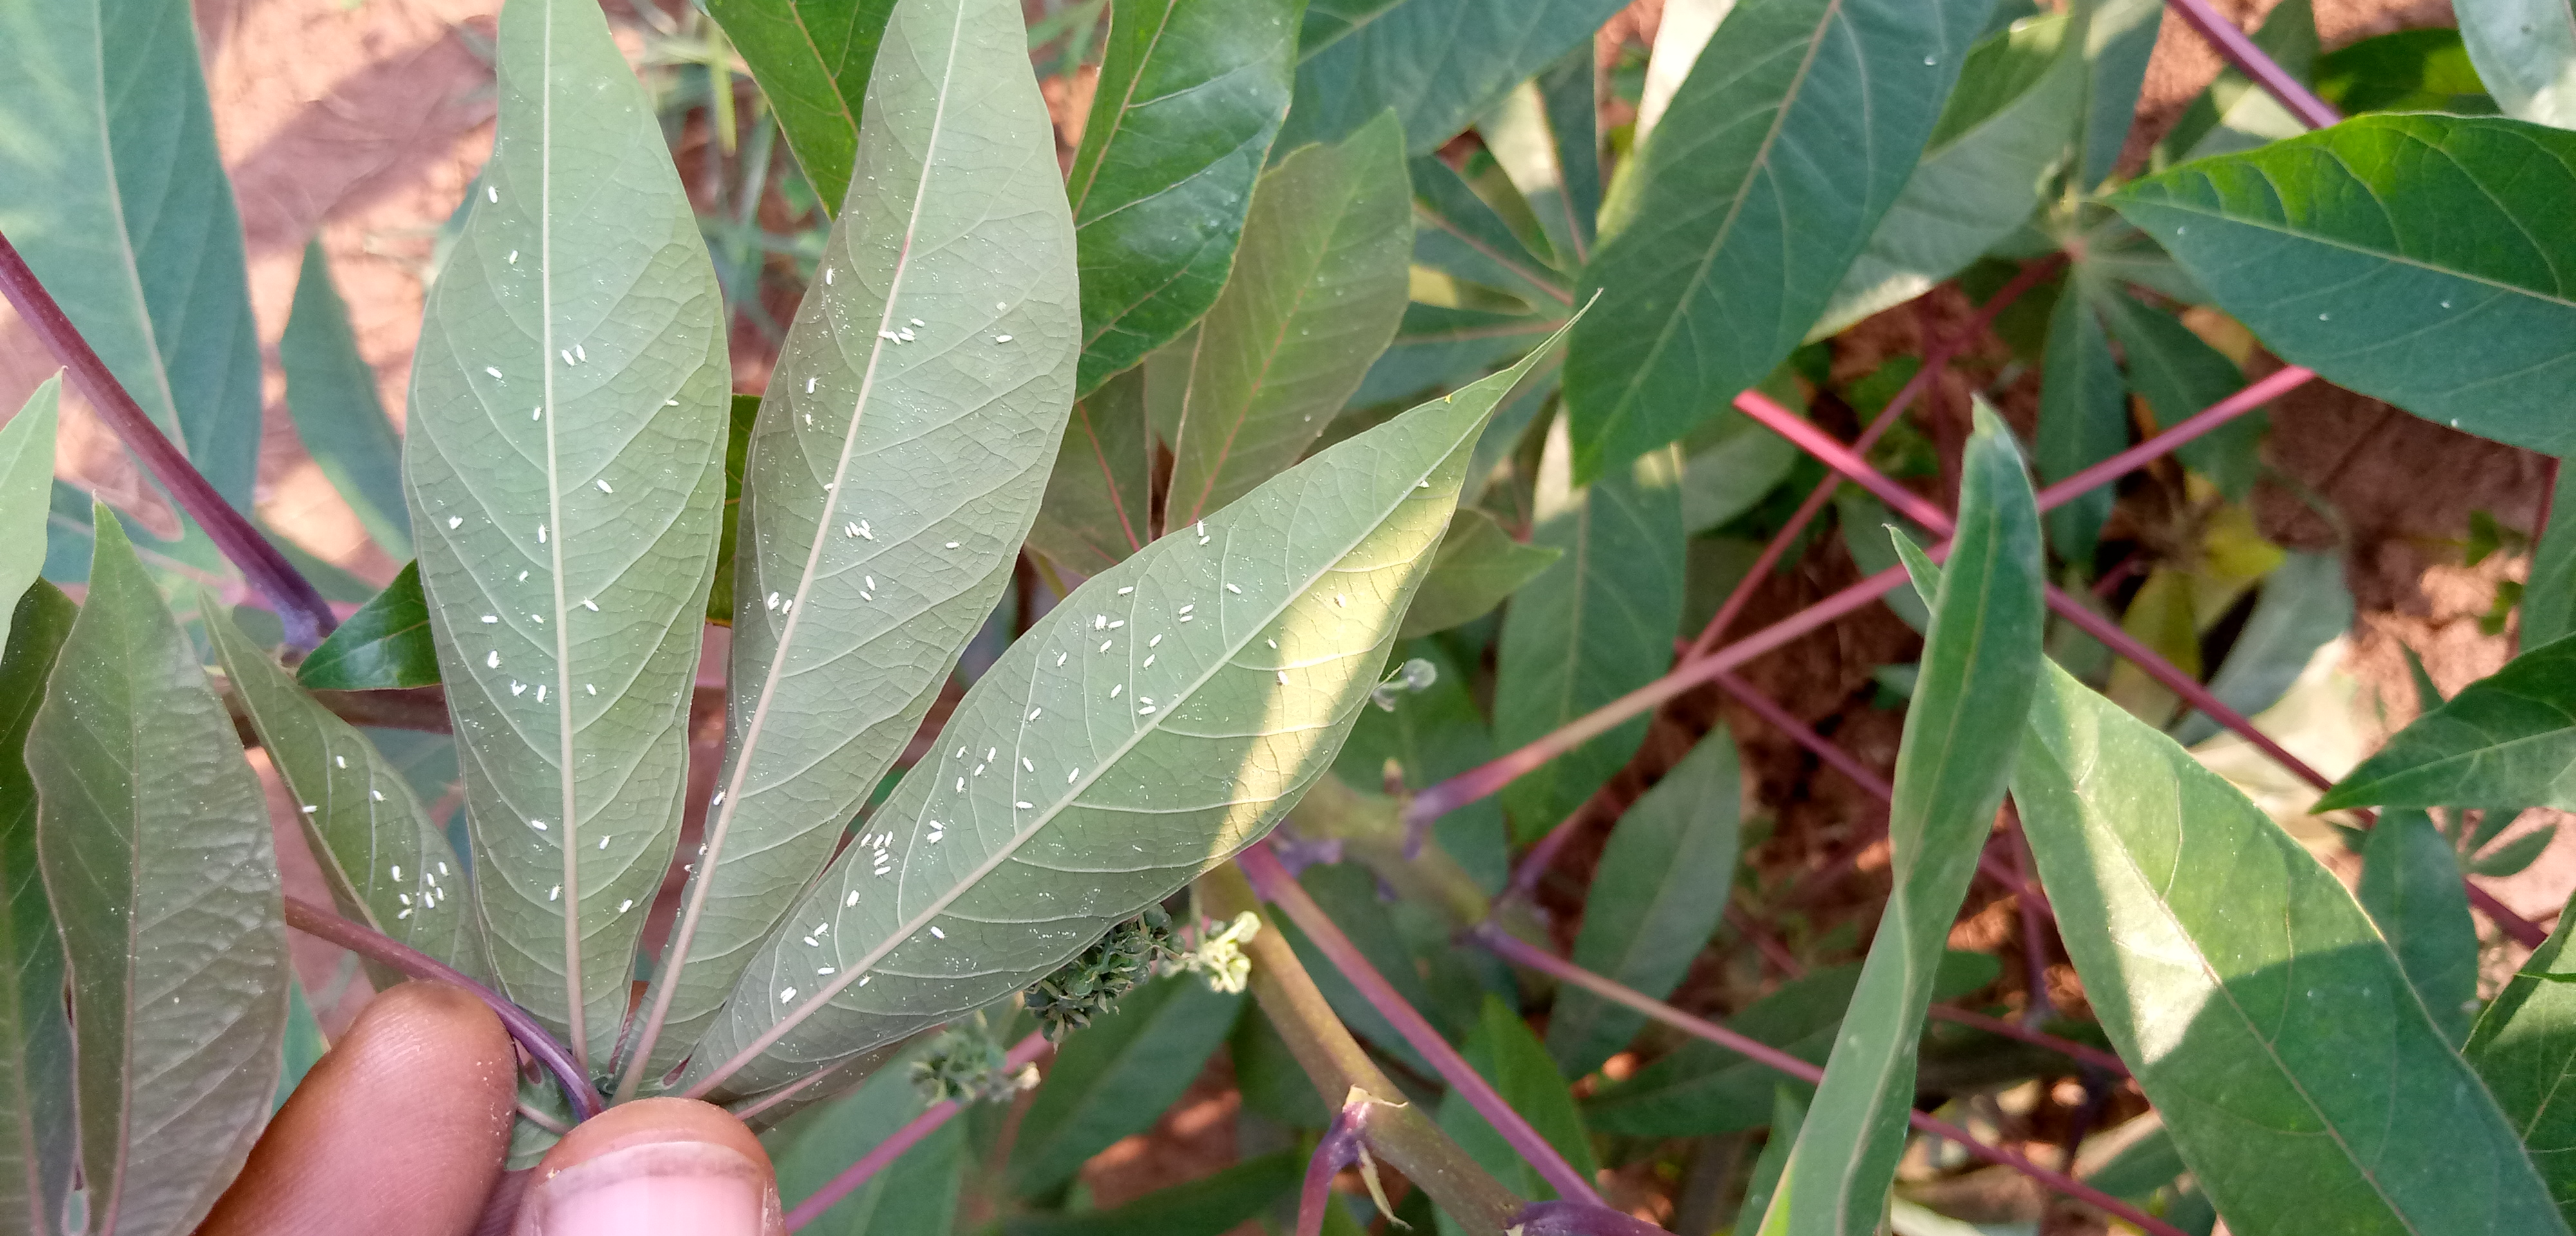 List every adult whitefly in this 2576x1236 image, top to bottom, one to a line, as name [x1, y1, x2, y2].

whitefly [486, 183, 502, 204]
whitefly [2174, 224, 2188, 238]
whitefly [507, 248, 521, 267]
whitefly [824, 265, 835, 288]
whitefly [2438, 300, 2454, 310]
whitefly [2316, 310, 2332, 324]
whitefly [908, 316, 925, 328]
whitefly [900, 326, 917, 336]
whitefly [877, 330, 891, 339]
whitefly [890, 330, 904, 347]
whitefly [993, 331, 1015, 345]
whitefly [898, 332, 914, 342]
whitefly [575, 344, 587, 364]
whitefly [561, 348, 576, 367]
whitefly [484, 365, 505, 380]
whitefly [806, 374, 819, 397]
whitefly [663, 397, 684, 411]
whitefly [531, 402, 544, 422]
whitefly [804, 411, 814, 427]
whitefly [2448, 417, 2460, 429]
whitefly [595, 478, 614, 495]
whitefly [1417, 478, 1431, 491]
whitefly [822, 482, 835, 491]
whitefly [449, 514, 457, 525]
whitefly [451, 517, 463, 531]
whitefly [1195, 518, 1206, 536]
whitefly [860, 518, 871, 530]
whitefly [849, 520, 860, 536]
whitefly [536, 521, 551, 545]
whitefly [844, 525, 853, 539]
whitefly [858, 527, 874, 543]
whitefly [1198, 534, 1212, 548]
whitefly [943, 538, 962, 552]
whitefly [517, 569, 529, 585]
whitefly [865, 573, 876, 591]
whitefly [1225, 581, 1242, 595]
whitefly [1114, 584, 1135, 595]
whitefly [858, 589, 874, 603]
whitefly [1334, 590, 1347, 608]
whitefly [768, 592, 779, 606]
whitefly [580, 595, 601, 613]
whitefly [782, 598, 793, 616]
whitefly [770, 599, 781, 613]
whitefly [1177, 604, 1193, 613]
whitefly [529, 613, 546, 624]
whitefly [1094, 613, 1102, 631]
whitefly [1101, 613, 1107, 628]
whitefly [479, 614, 500, 626]
whitefly [1178, 614, 1195, 623]
whitefly [1108, 619, 1124, 630]
whitefly [1148, 632, 1163, 648]
whitefly [1266, 635, 1278, 649]
whitefly [1099, 638, 1114, 655]
whitefly [487, 650, 498, 669]
whitefly [1054, 650, 1069, 668]
whitefly [1142, 653, 1157, 669]
whitefly [493, 658, 500, 669]
whitefly [1276, 667, 1292, 687]
whitefly [509, 677, 528, 697]
whitefly [536, 682, 549, 704]
whitefly [585, 682, 600, 697]
whitefly [1109, 682, 1122, 701]
whitefly [1138, 695, 1155, 706]
whitefly [1138, 705, 1157, 716]
whitefly [1027, 706, 1045, 724]
whitefly [954, 743, 968, 759]
whitefly [986, 745, 998, 765]
whitefly [334, 753, 348, 770]
whitefly [1021, 755, 1036, 775]
whitefly [973, 763, 986, 777]
whitefly [1066, 765, 1079, 785]
whitefly [954, 776, 967, 794]
whitefly [371, 787, 385, 803]
whitefly [712, 789, 727, 807]
whitefly [1015, 800, 1035, 810]
whitefly [299, 803, 320, 815]
whitefly [529, 816, 551, 832]
whitefly [928, 819, 945, 830]
whitefly [884, 830, 894, 846]
whitefly [926, 830, 945, 844]
whitefly [597, 832, 613, 851]
whitefly [861, 832, 871, 847]
whitefly [873, 834, 884, 850]
whitefly [697, 841, 709, 856]
whitefly [873, 848, 886, 858]
whitefly [873, 853, 889, 868]
whitefly [438, 861, 452, 877]
whitefly [683, 861, 695, 873]
whitefly [391, 863, 403, 883]
whitefly [873, 865, 895, 878]
whitefly [426, 871, 439, 888]
whitefly [549, 883, 563, 902]
whitefly [435, 886, 446, 903]
whitefly [846, 889, 856, 908]
whitefly [424, 890, 436, 910]
whitefly [399, 892, 413, 906]
whitefly [851, 892, 859, 907]
whitefly [617, 897, 634, 916]
whitefly [397, 906, 414, 921]
whitefly [814, 921, 830, 938]
whitefly [930, 926, 946, 940]
whitefly [802, 935, 820, 948]
whitefly [816, 965, 837, 977]
whitefly [858, 975, 871, 988]
whitefly [781, 986, 793, 998]
whitefly [782, 989, 798, 1006]